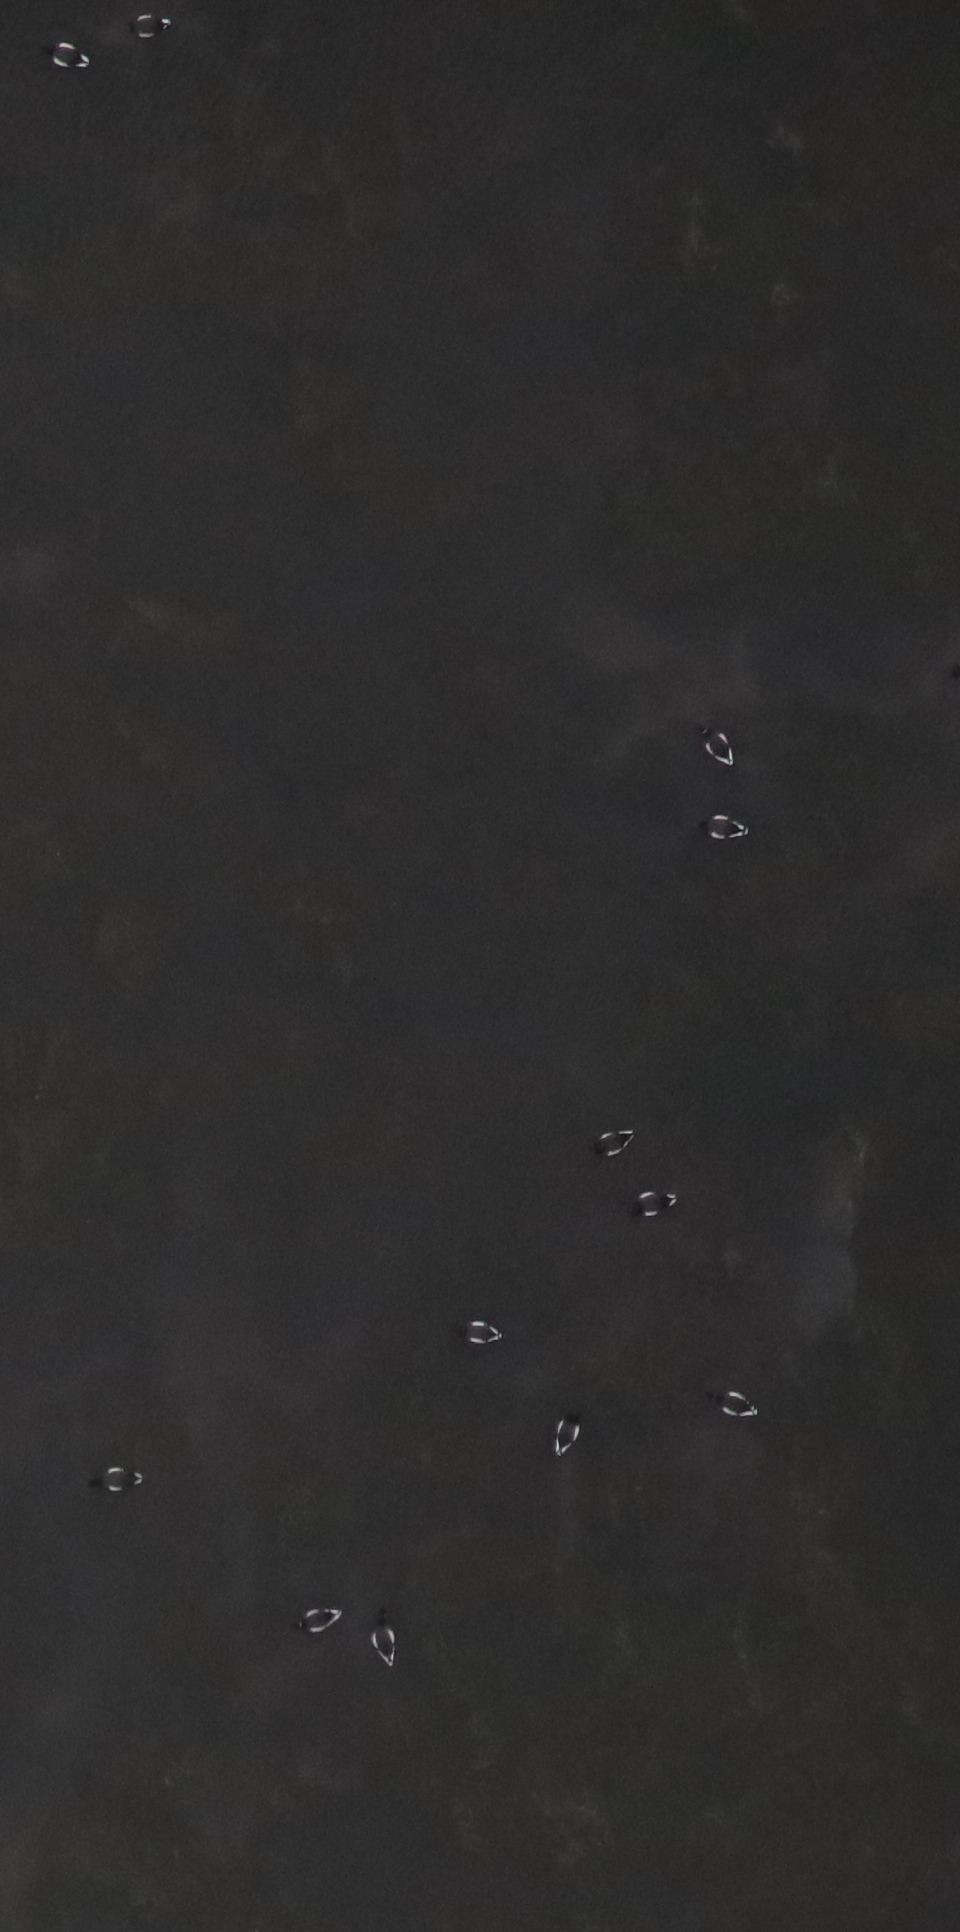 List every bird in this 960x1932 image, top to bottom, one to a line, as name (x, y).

brant (151, 24)
brant (65, 55)
brant (718, 747)
brant (721, 827)
brant (612, 1142)
brant (652, 1202)
brant (480, 1331)
brant (736, 1404)
brant (566, 1433)
brant (116, 1479)
brant (316, 1619)
brant (383, 1642)